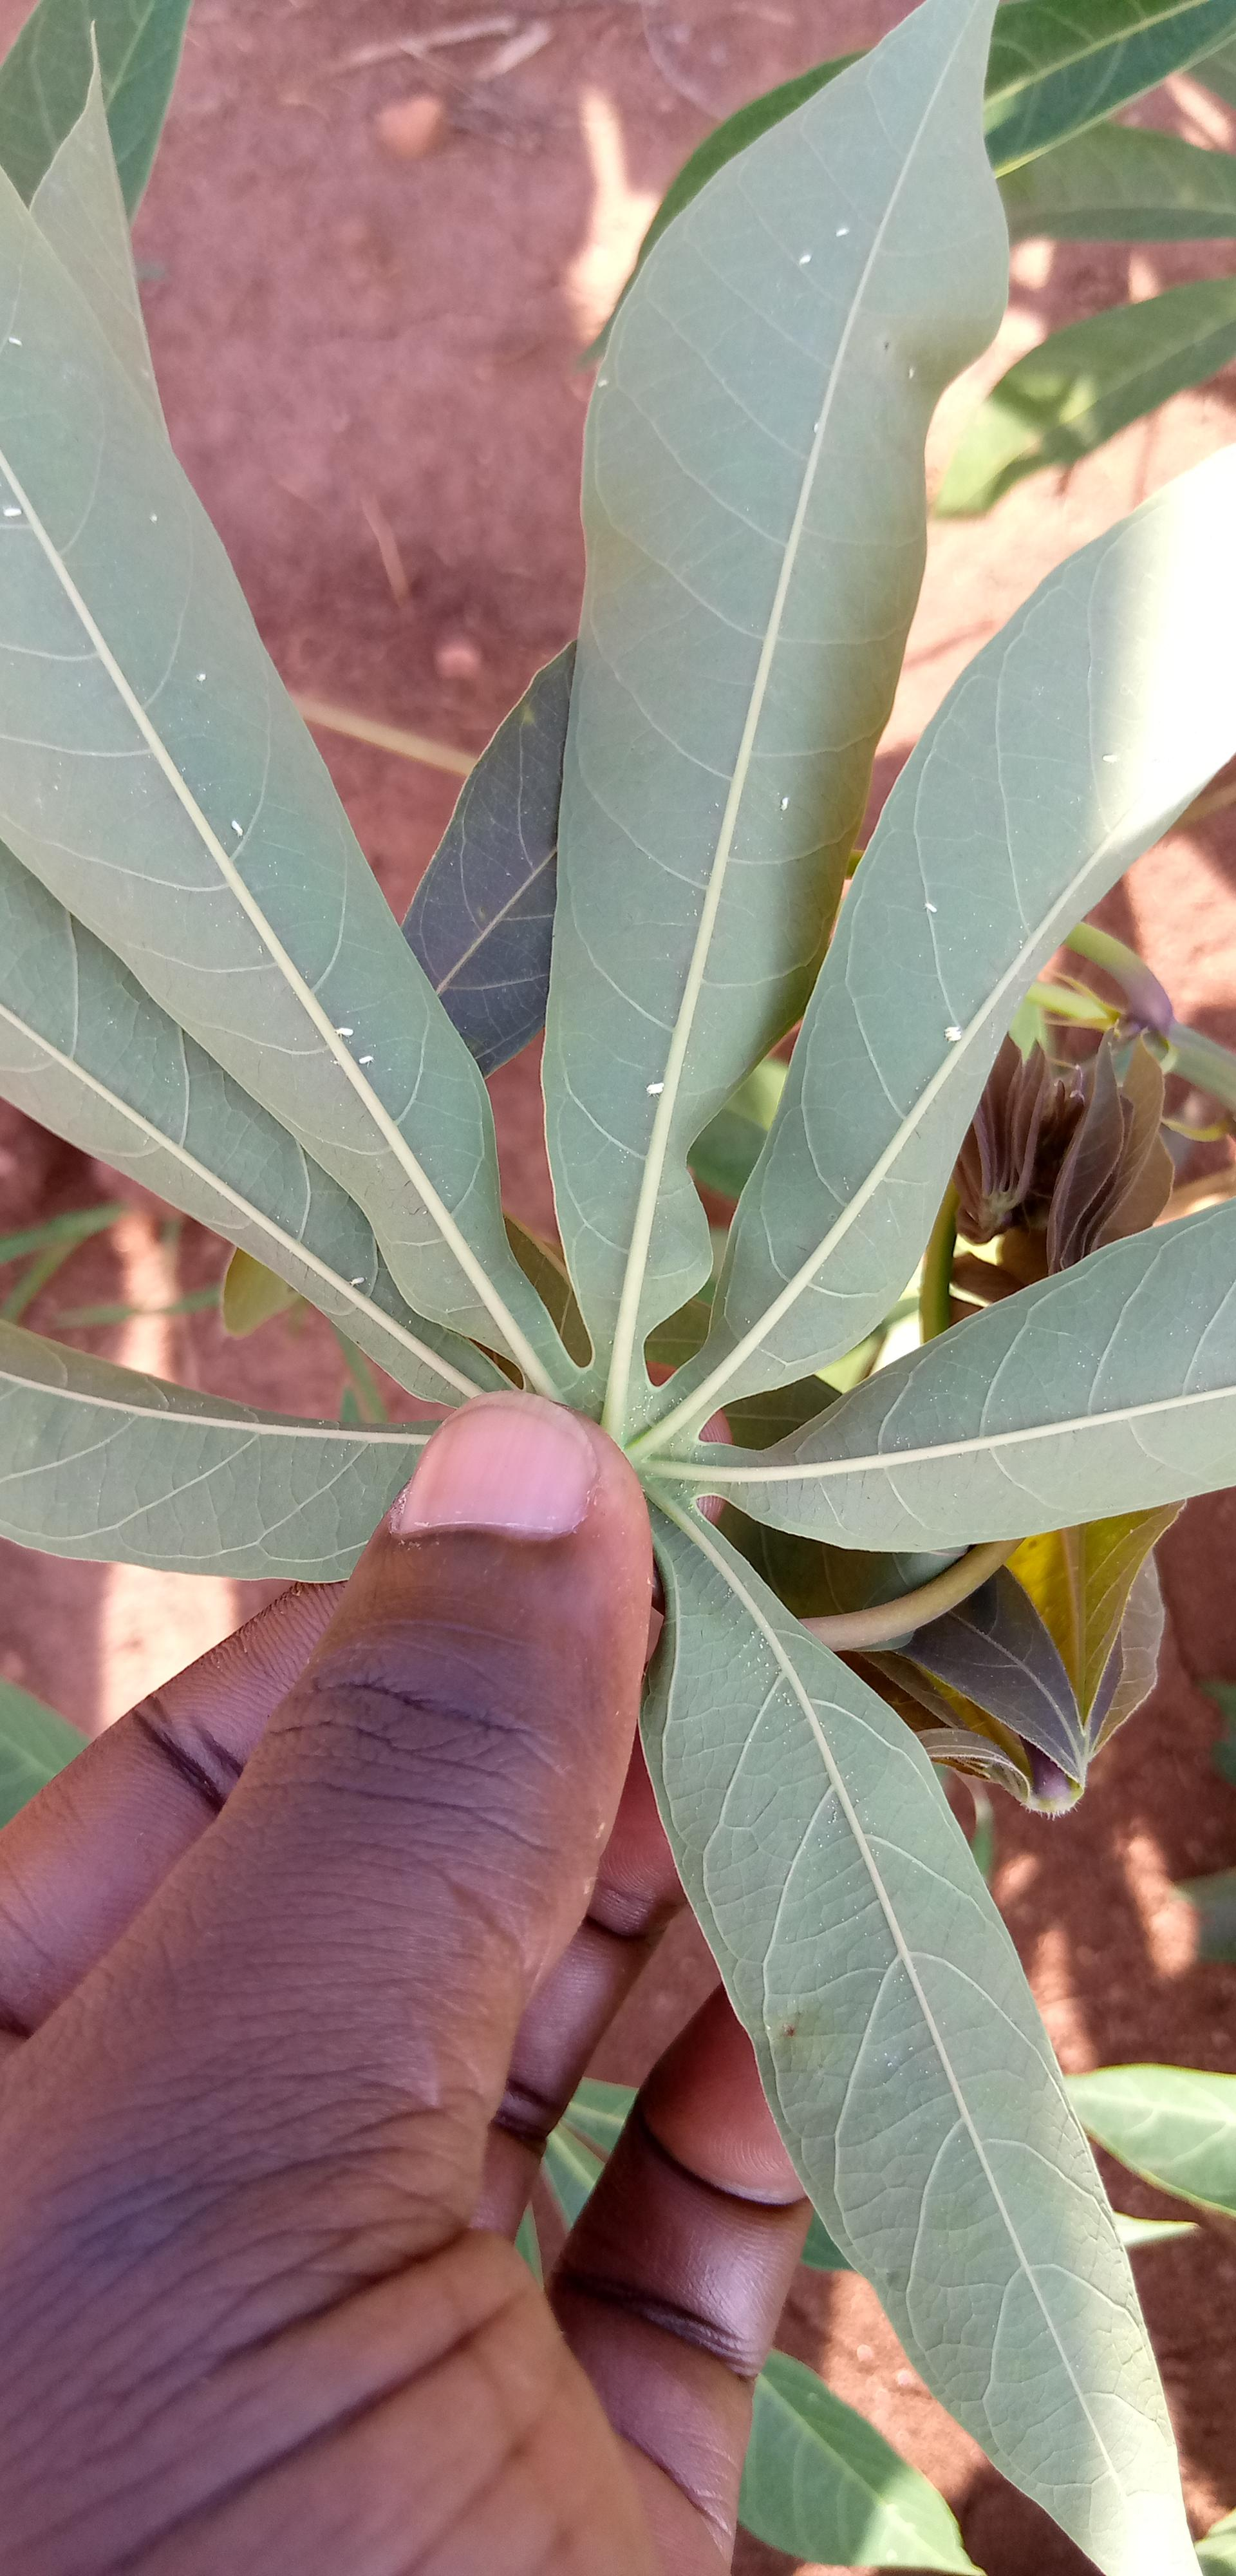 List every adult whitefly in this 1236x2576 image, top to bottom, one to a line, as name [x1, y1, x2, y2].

whitefly [834, 225, 852, 241]
whitefly [798, 252, 814, 267]
whitefly [7, 335, 23, 347]
whitefly [2, 507, 23, 518]
whitefly [194, 670, 208, 685]
whitefly [1101, 752, 1123, 766]
whitefly [778, 795, 791, 812]
whitefly [229, 818, 247, 840]
whitefly [921, 900, 939, 915]
whitefly [333, 1025, 357, 1039]
whitefly [943, 1025, 960, 1032]
whitefly [945, 1032, 962, 1044]
whitefly [357, 1053, 376, 1066]
whitefly [642, 1079, 668, 1099]
whitefly [349, 1274, 369, 1289]